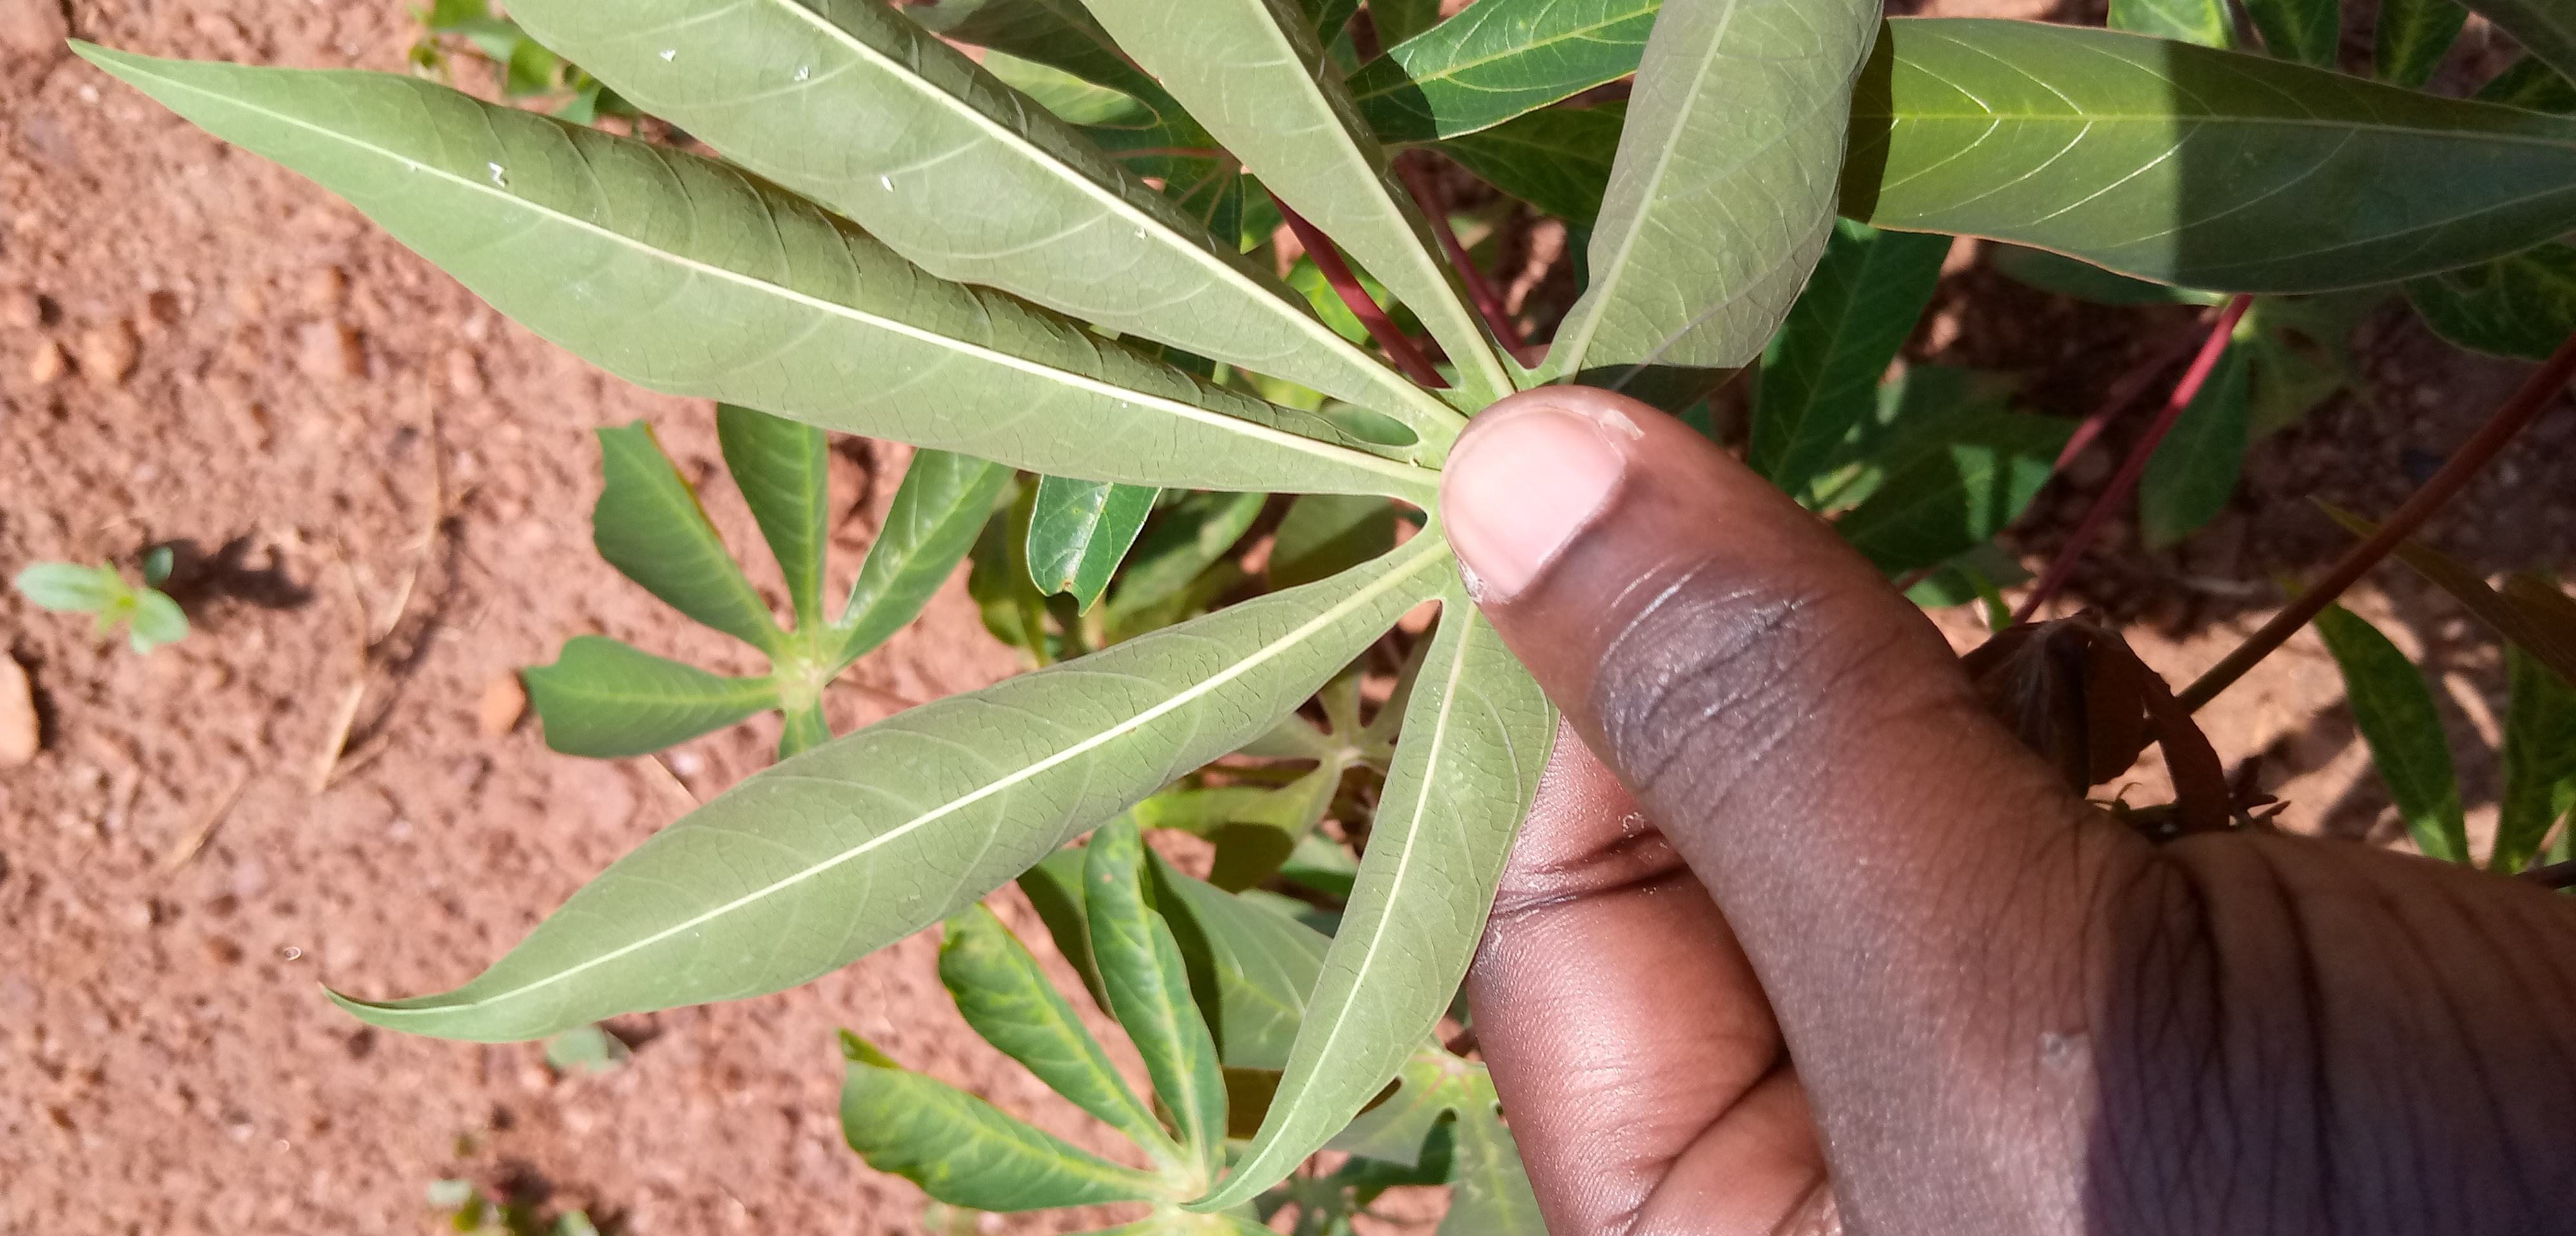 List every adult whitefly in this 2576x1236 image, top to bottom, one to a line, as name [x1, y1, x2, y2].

whitefly [659, 43, 677, 68]
whitefly [789, 61, 815, 88]
whitefly [483, 154, 507, 192]
whitefly [876, 172, 899, 197]
whitefly [1127, 224, 1153, 241]